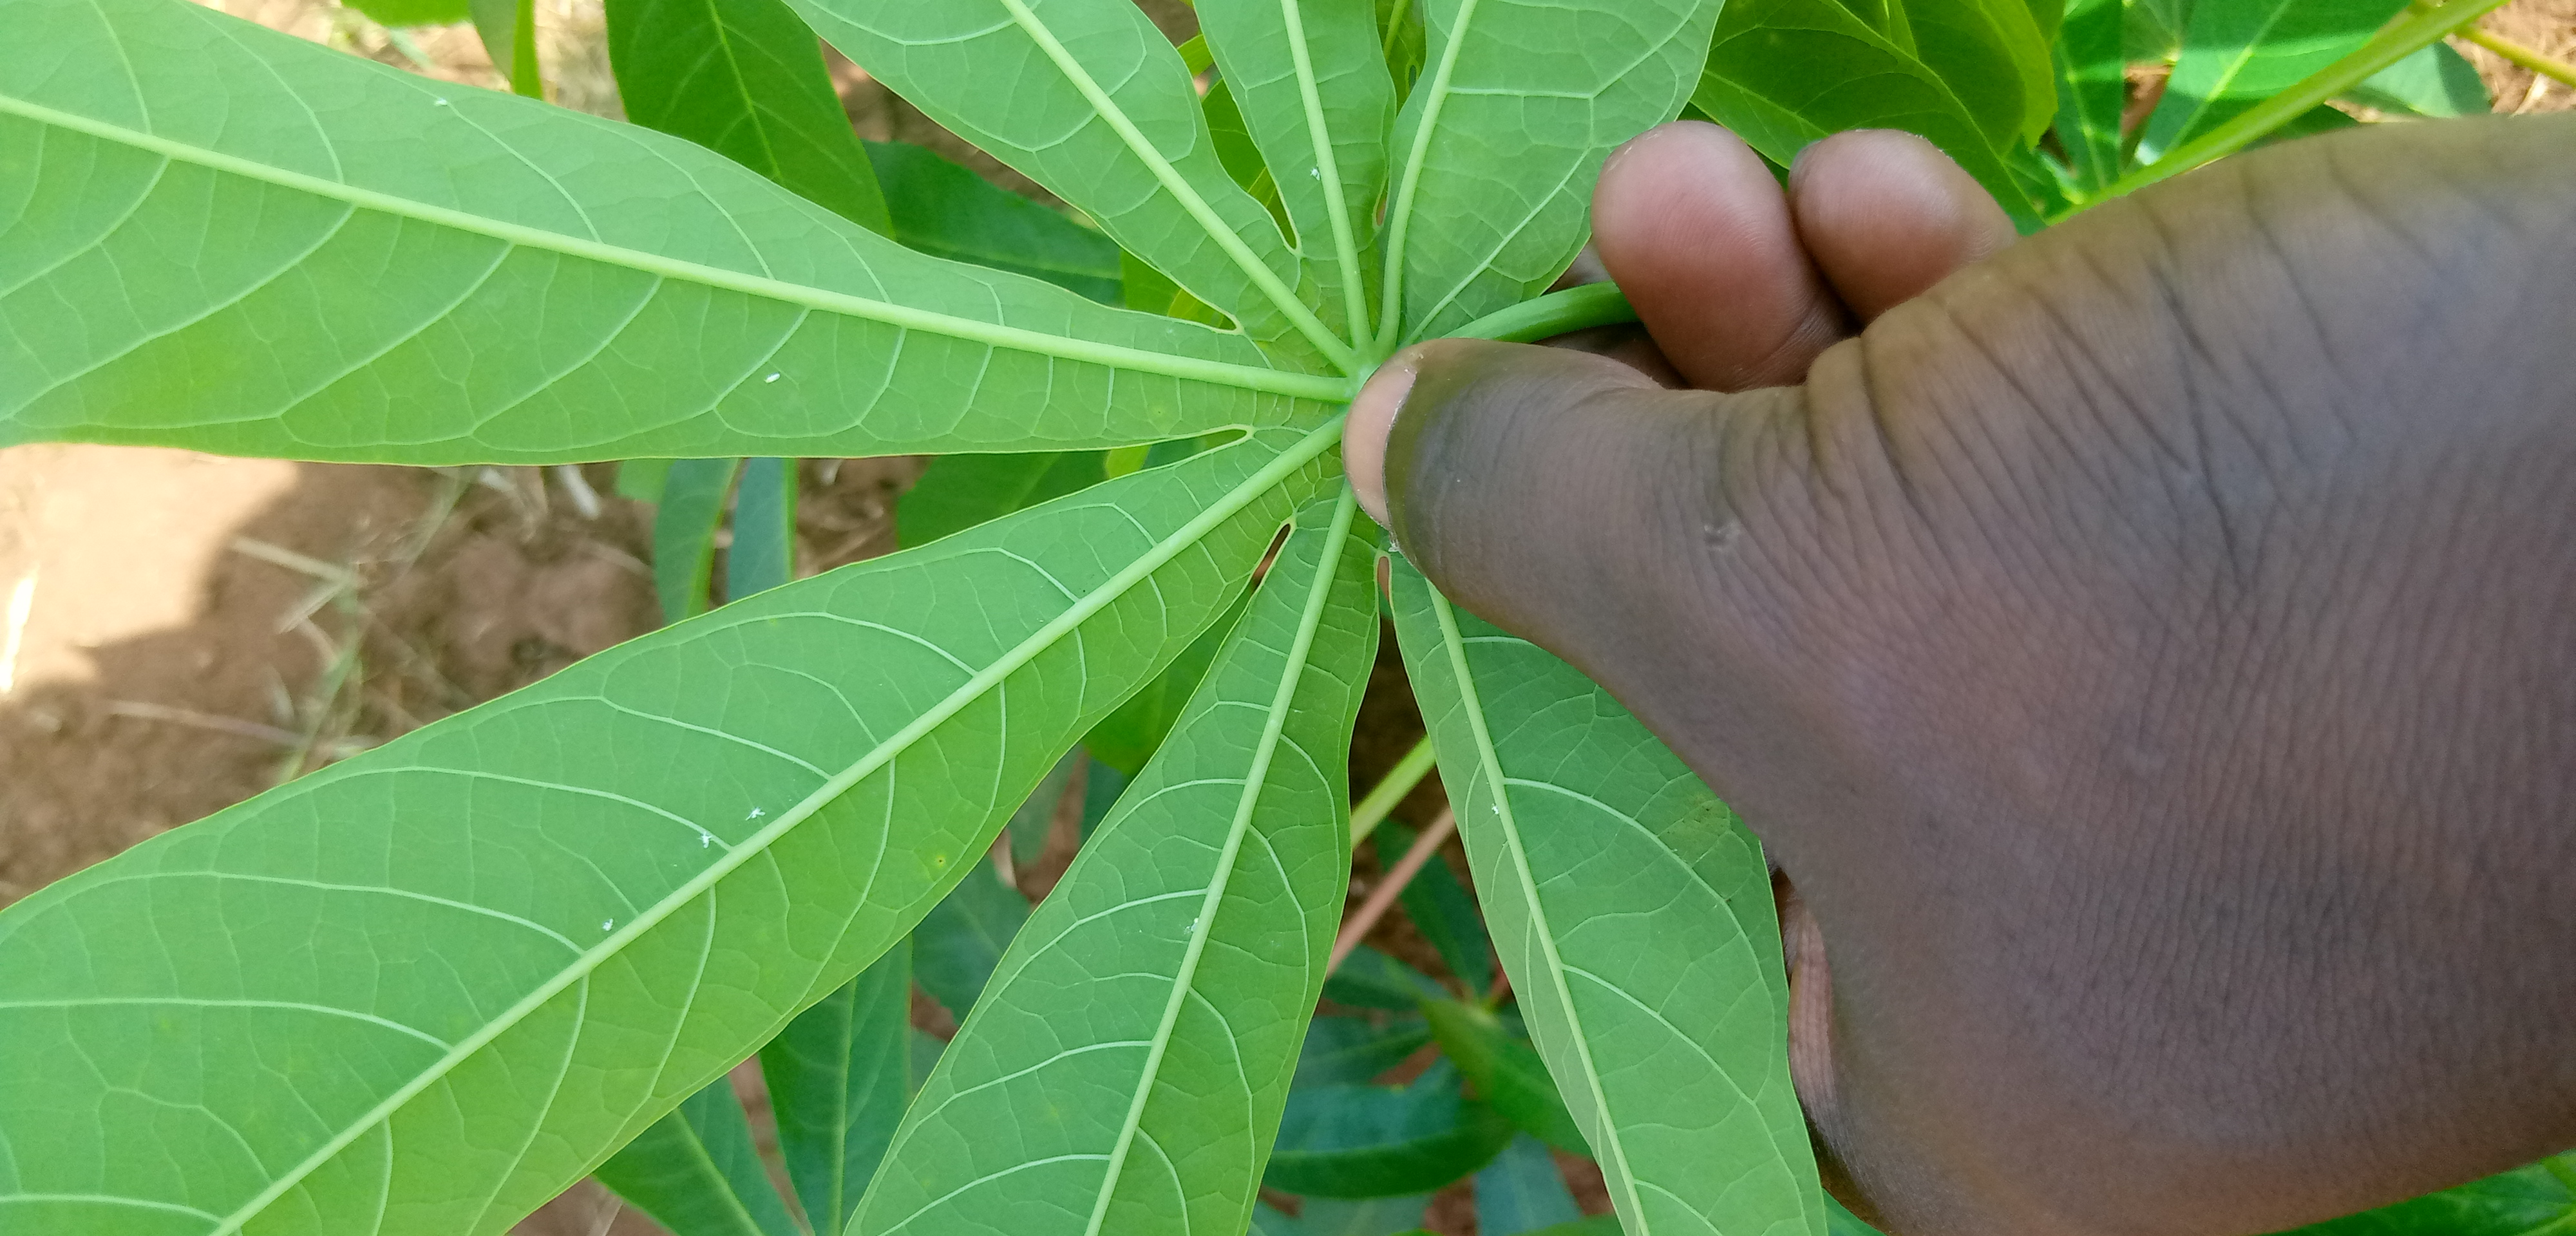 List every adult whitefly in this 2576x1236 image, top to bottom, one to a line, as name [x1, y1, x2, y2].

whitefly [432, 96, 448, 108]
whitefly [1309, 165, 1321, 183]
whitefly [764, 371, 781, 384]
whitefly [744, 808, 769, 822]
whitefly [697, 829, 714, 850]
whitefly [601, 916, 614, 932]